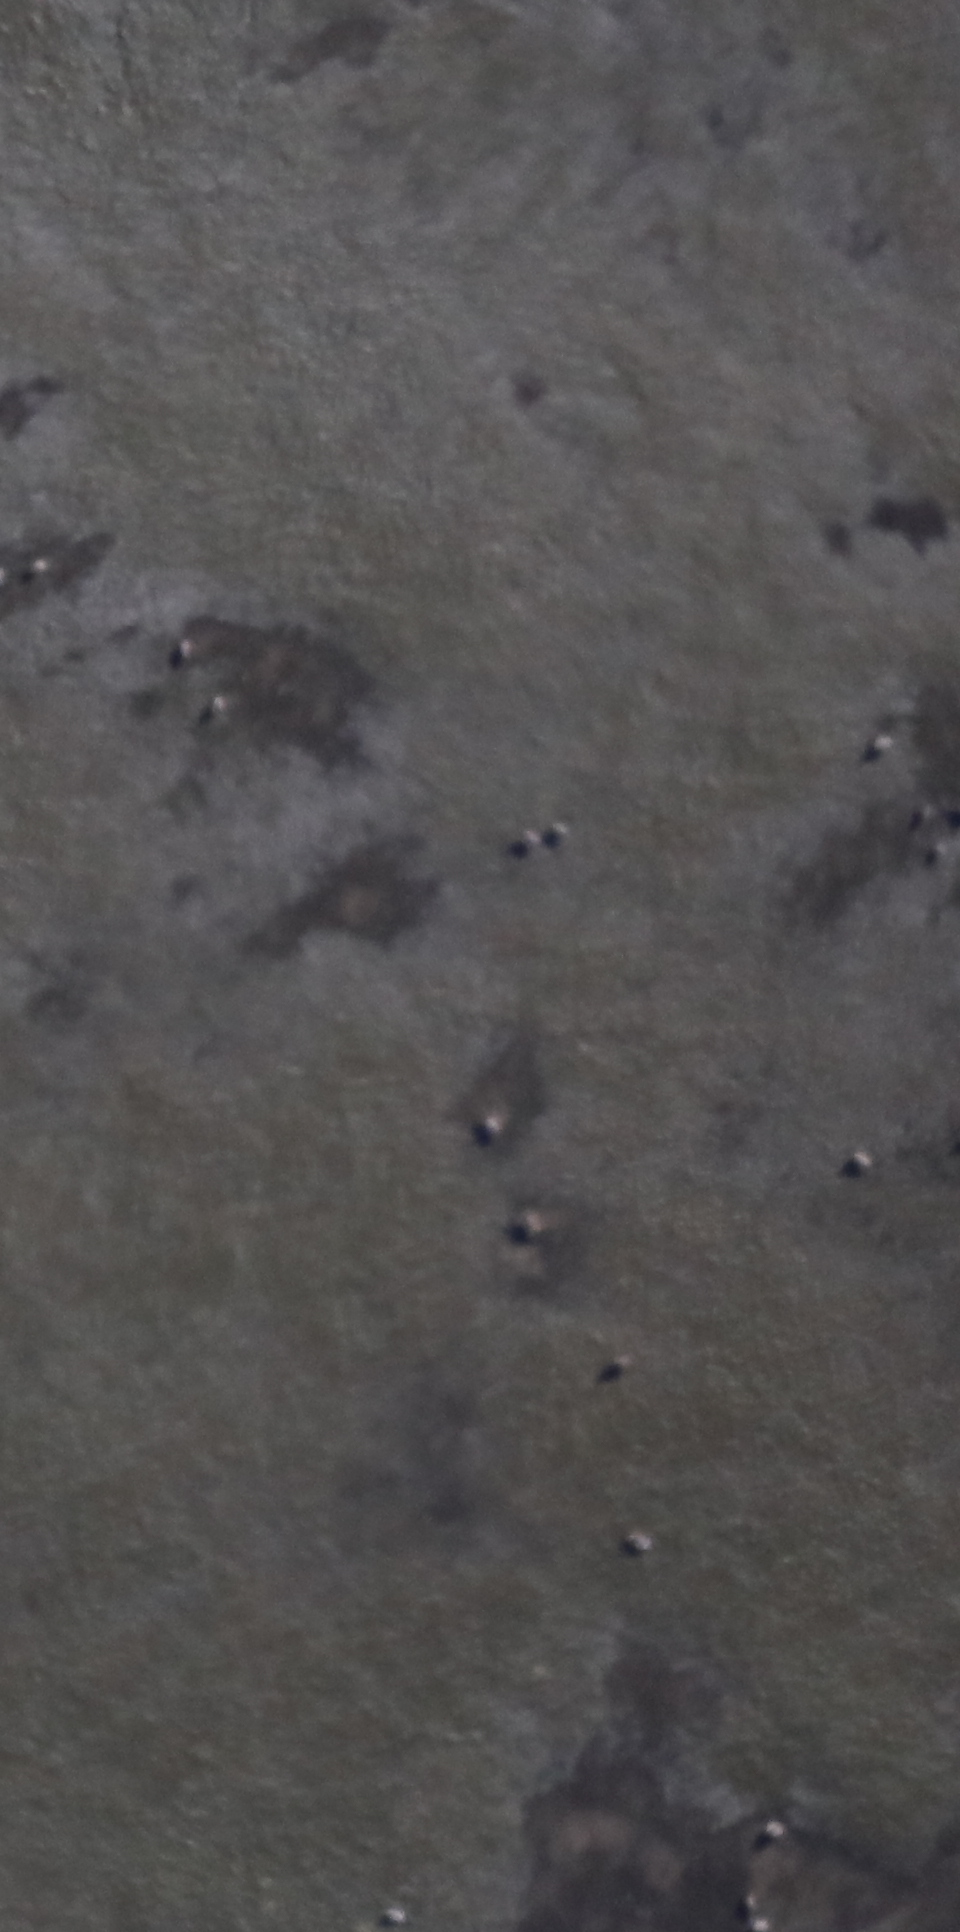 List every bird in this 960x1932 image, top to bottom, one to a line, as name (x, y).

Canada goose (38, 570)
Canada goose (181, 647)
Canada goose (221, 706)
Canada goose (882, 741)
Canada goose (923, 813)
Canada goose (560, 833)
Canada goose (526, 840)
Canada goose (937, 853)
Canada goose (489, 1127)
Canada goose (864, 1160)
Canada goose (531, 1224)
Canada goose (622, 1361)
Canada goose (638, 1543)
Canada goose (775, 1826)
Canada goose (752, 1902)
Canada goose (395, 1914)
Canada goose (761, 1923)